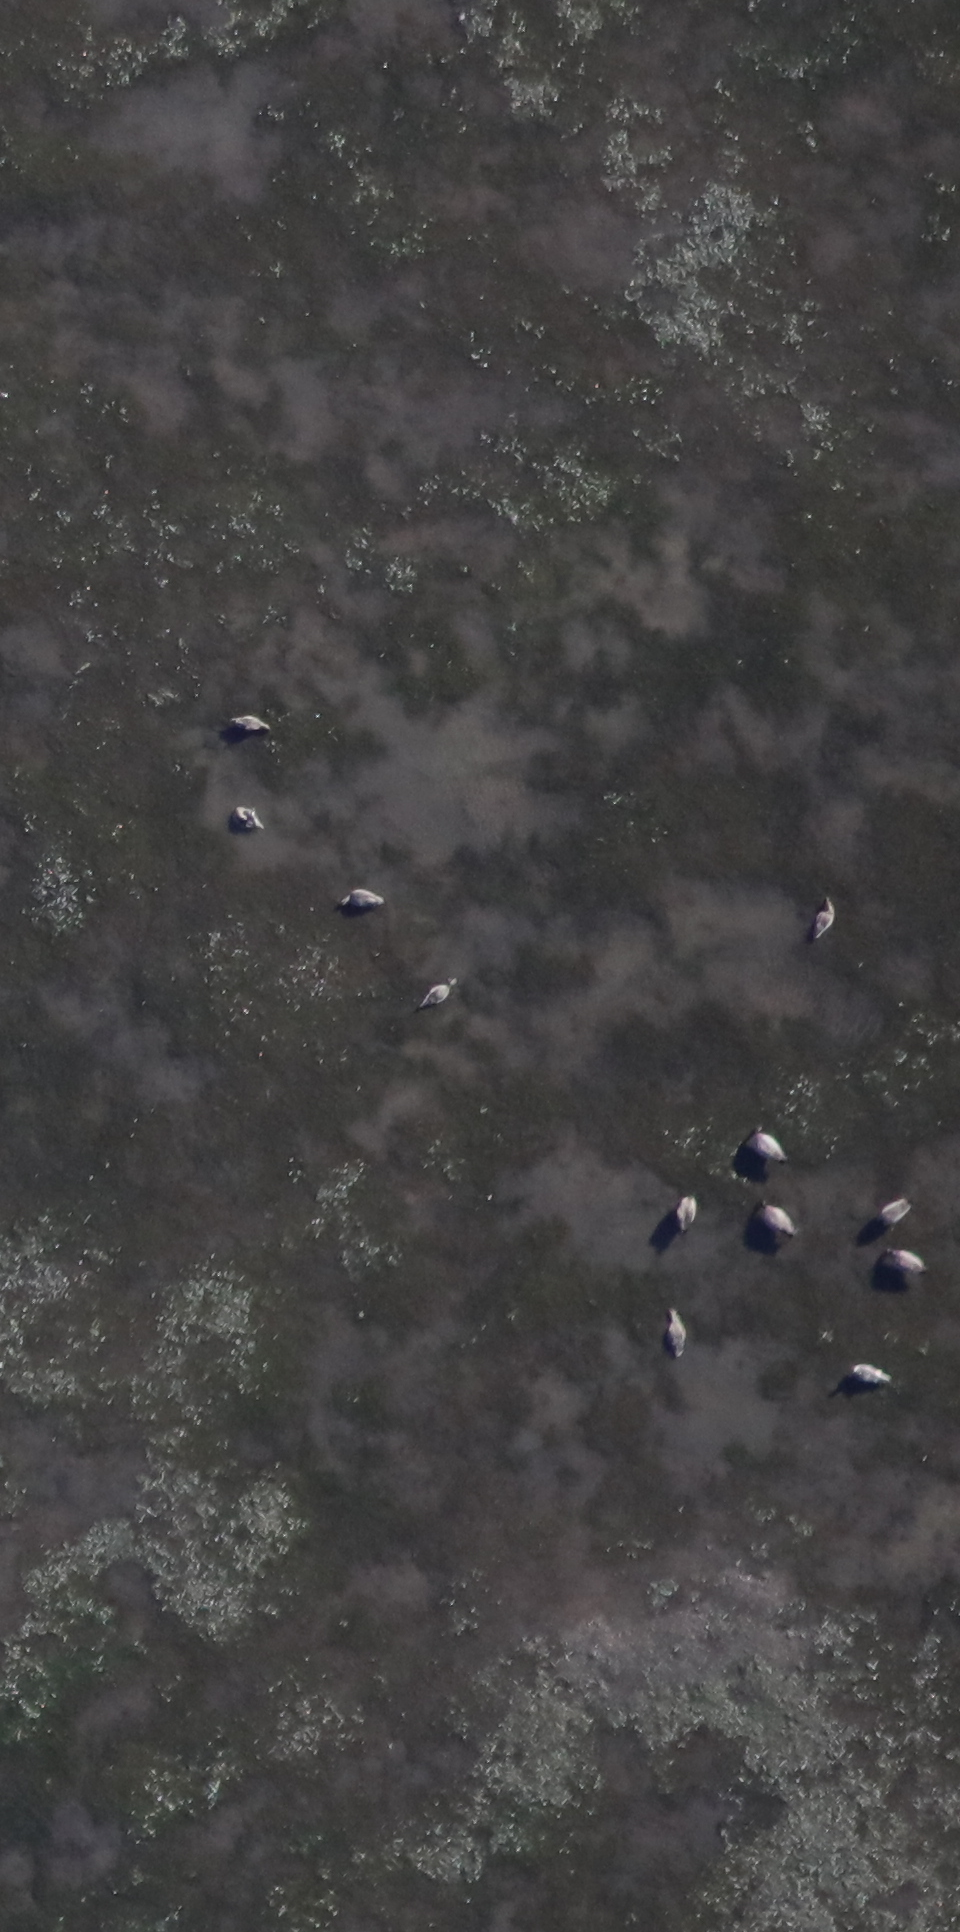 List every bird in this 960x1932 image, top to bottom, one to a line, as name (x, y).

other bird (253, 722)
other bird (248, 820)
other bird (365, 898)
other bird (827, 910)
other bird (437, 993)
Canada goose (766, 1146)
Canada goose (893, 1211)
Canada goose (684, 1212)
Canada goose (777, 1217)
Canada goose (907, 1263)
other bird (675, 1335)
other bird (866, 1369)